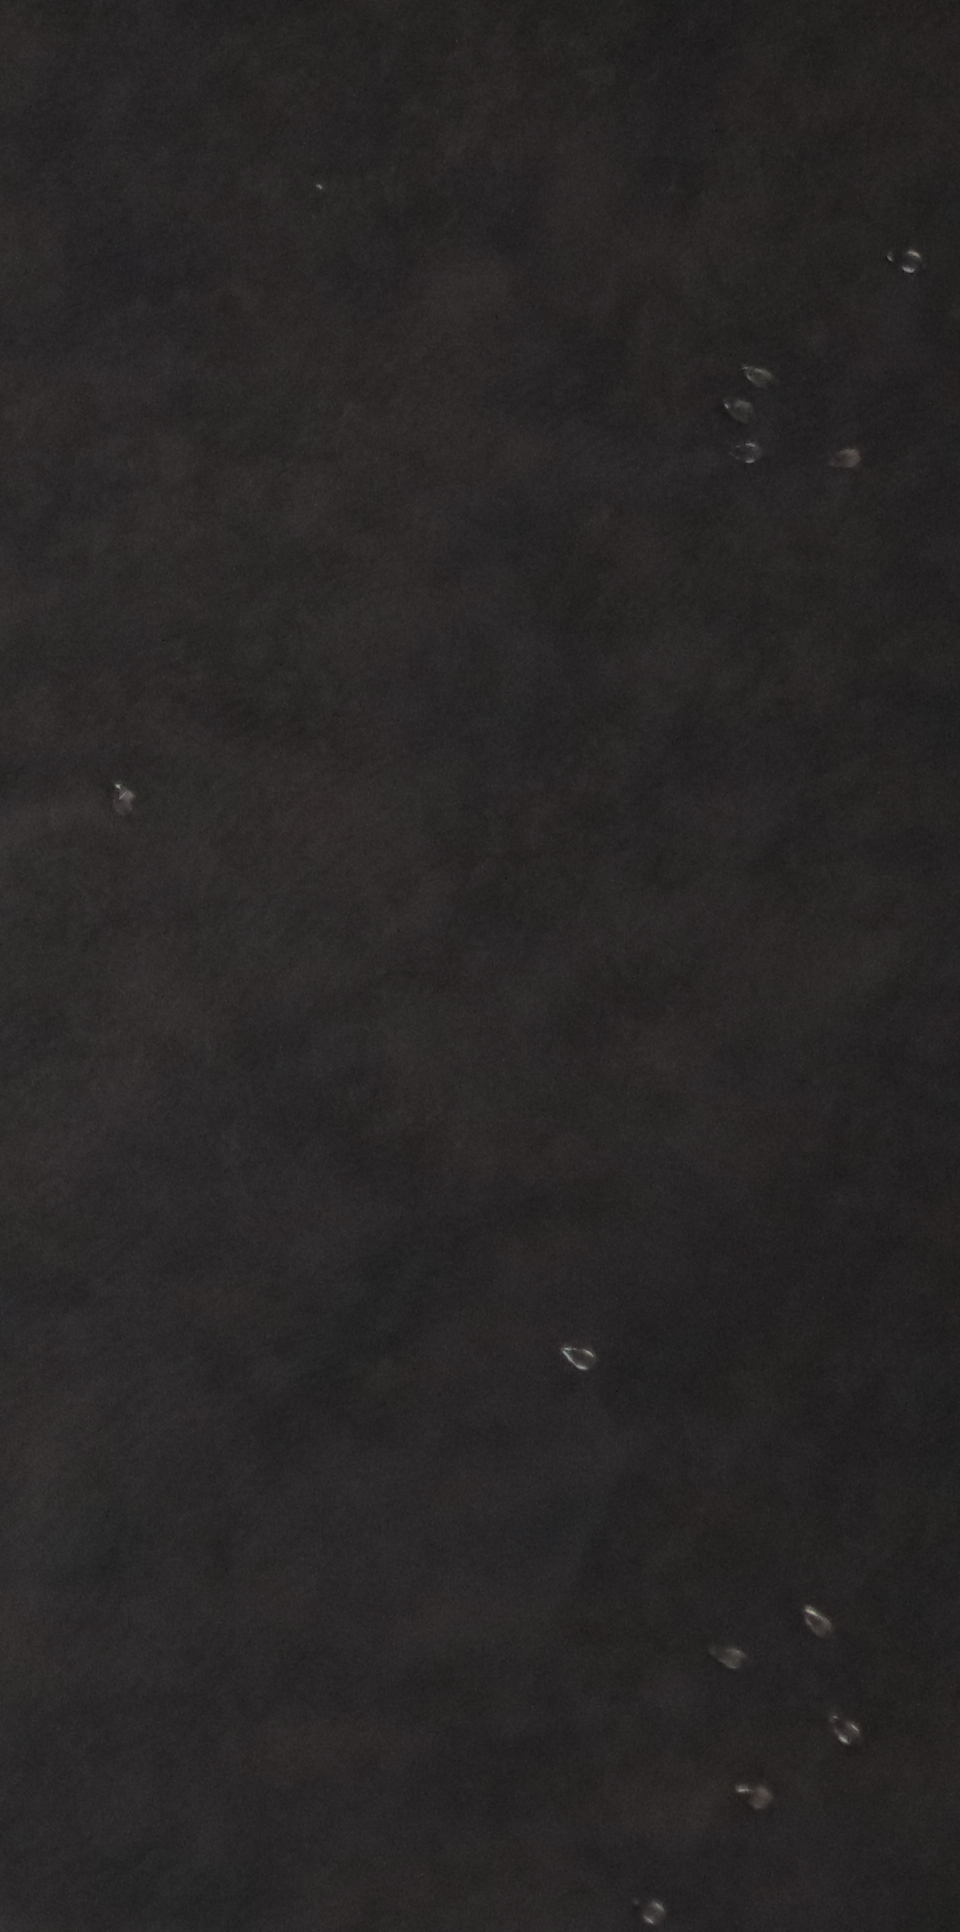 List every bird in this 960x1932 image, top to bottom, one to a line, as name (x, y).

brant (907, 259)
brant (757, 379)
brant (743, 414)
brant (742, 451)
brant (847, 460)
brant (123, 800)
brant (579, 1359)
brant (819, 1622)
brant (732, 1661)
brant (847, 1731)
brant (761, 1797)
brant (652, 1912)